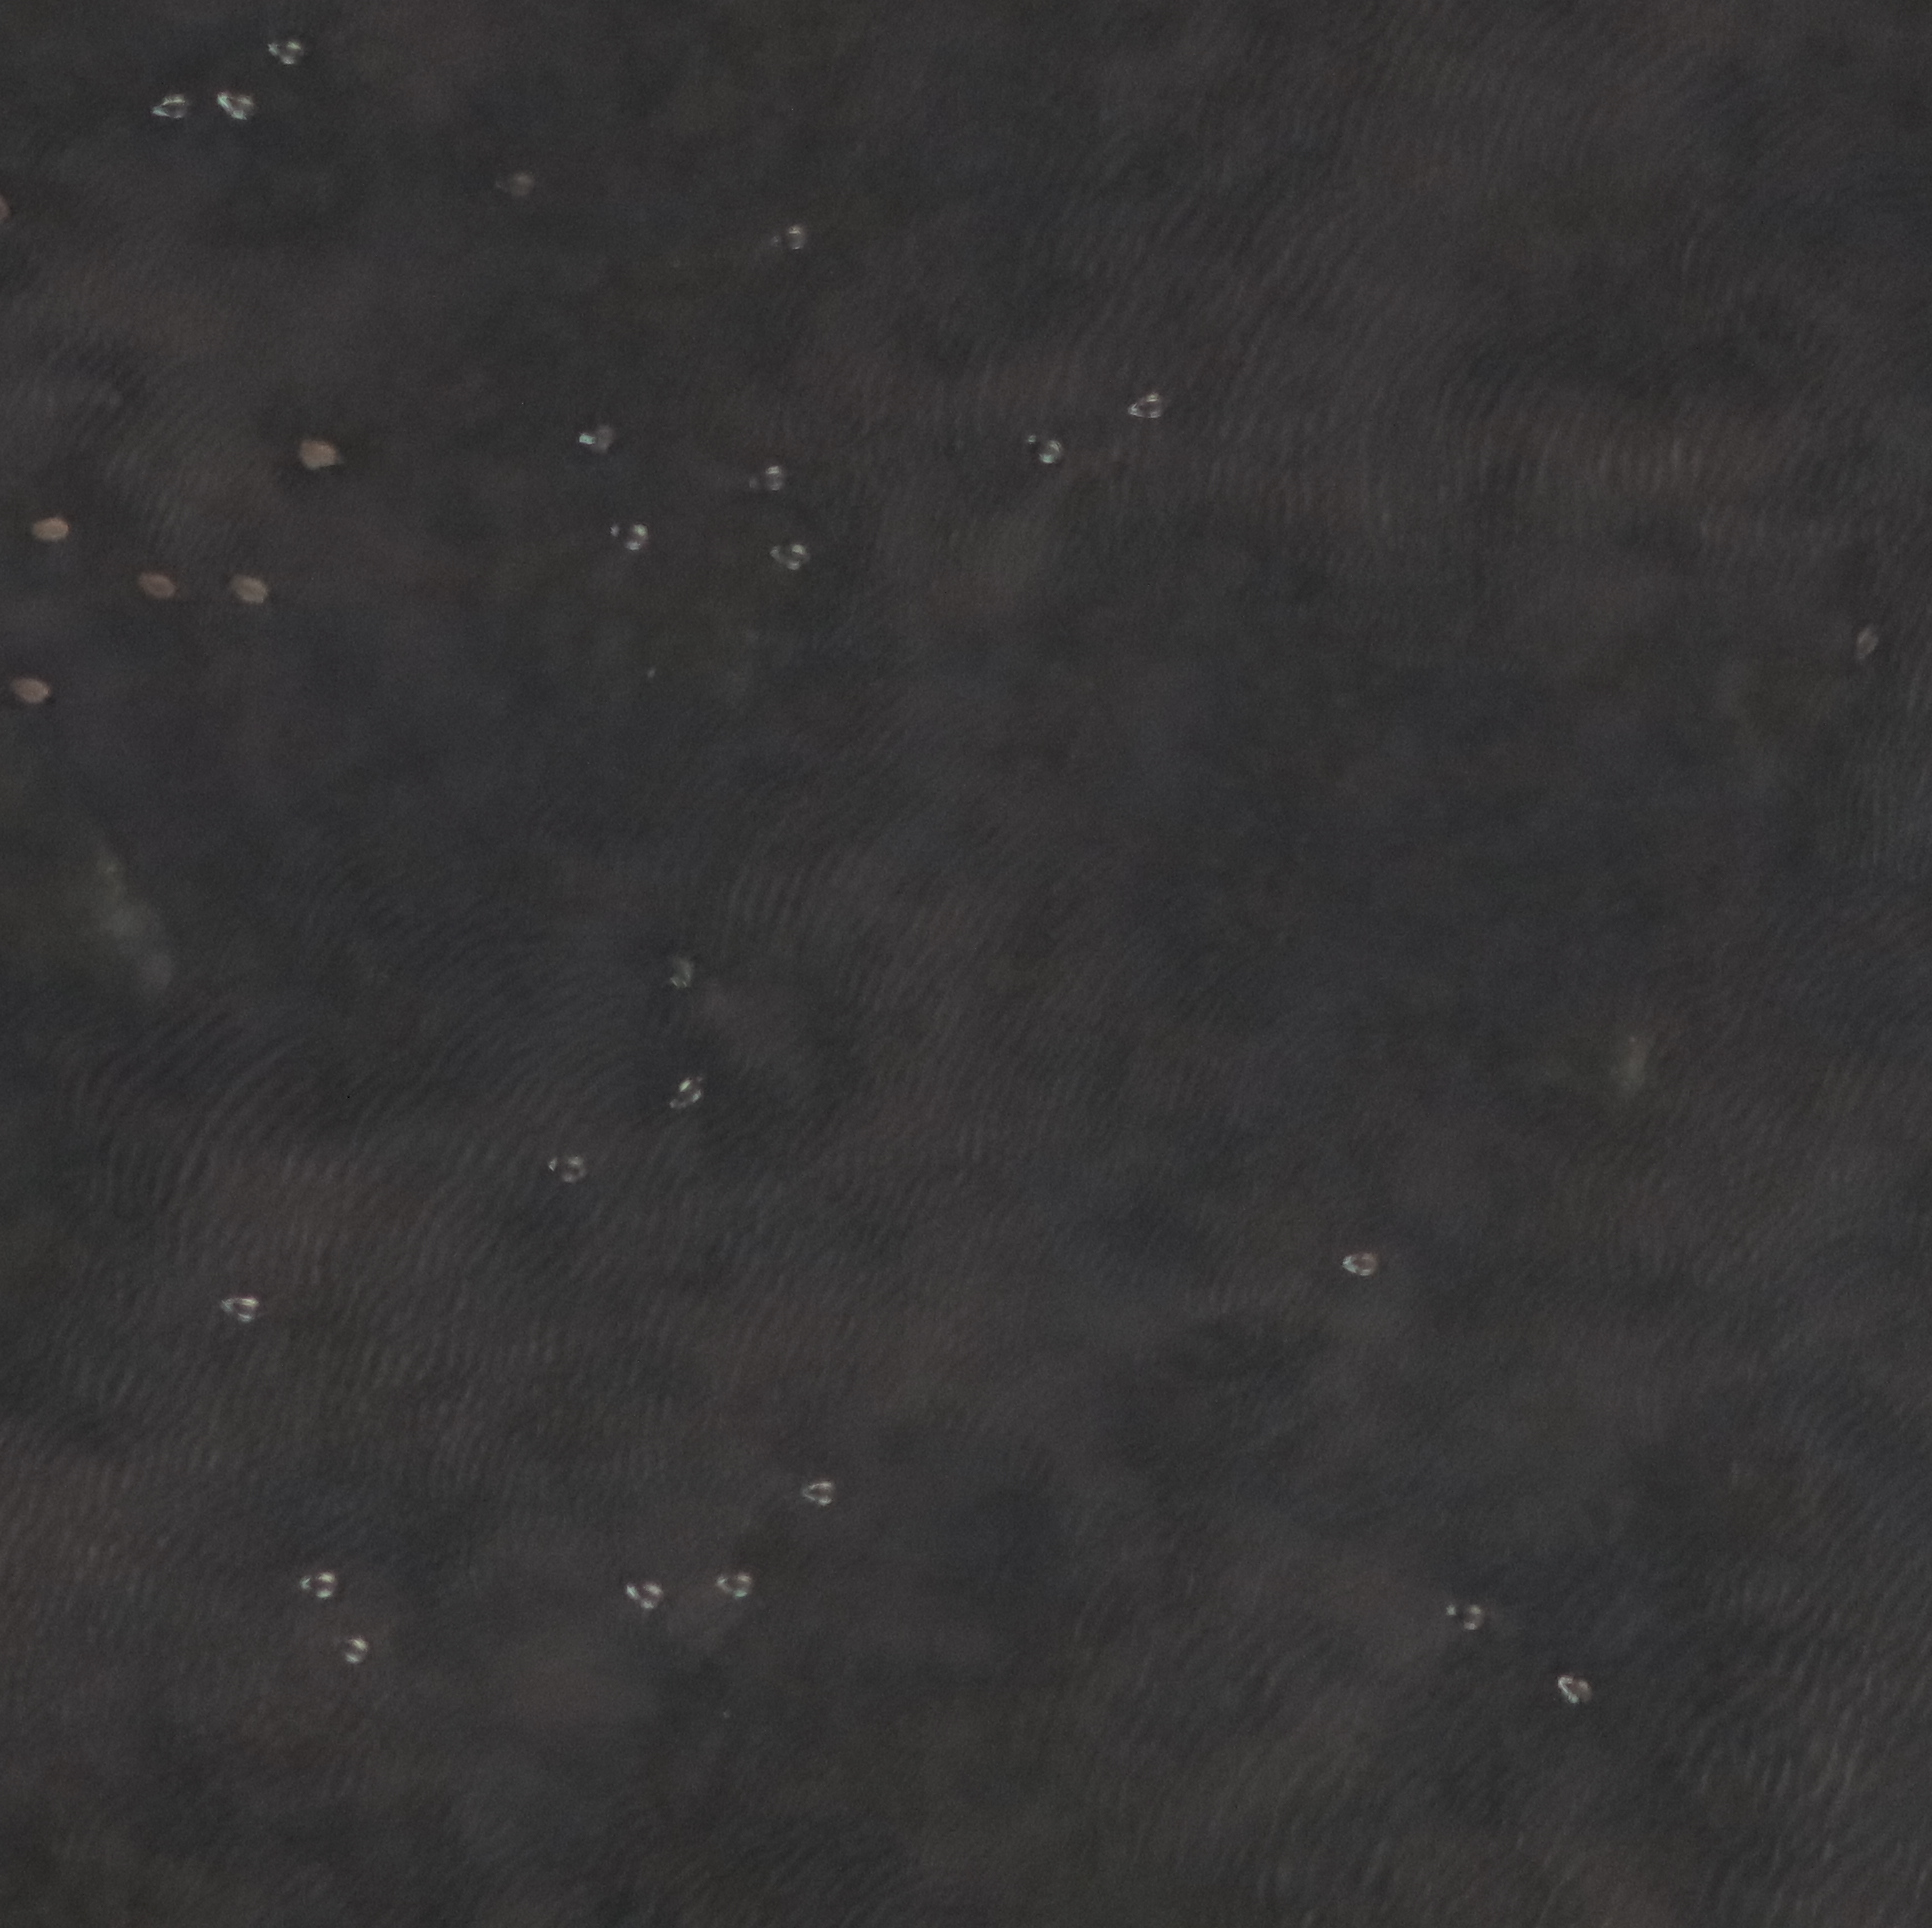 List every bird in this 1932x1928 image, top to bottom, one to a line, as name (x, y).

brant (287, 51)
brant (176, 106)
brant (236, 106)
brant (513, 185)
brant (793, 241)
brant (1146, 407)
brant (598, 444)
brant (1046, 450)
Canada goose (318, 453)
brant (769, 480)
brant (645, 529)
Canada goose (51, 531)
brant (790, 554)
Canada goose (158, 581)
Canada goose (246, 590)
brant (1866, 646)
Canada goose (34, 683)
brant (681, 972)
brant (687, 1095)
brant (571, 1168)
brant (1363, 1264)
brant (242, 1308)
brant (821, 1495)
brant (735, 1583)
brant (320, 1585)
brant (645, 1596)
brant (1467, 1614)
brant (354, 1650)
brant (1577, 1690)